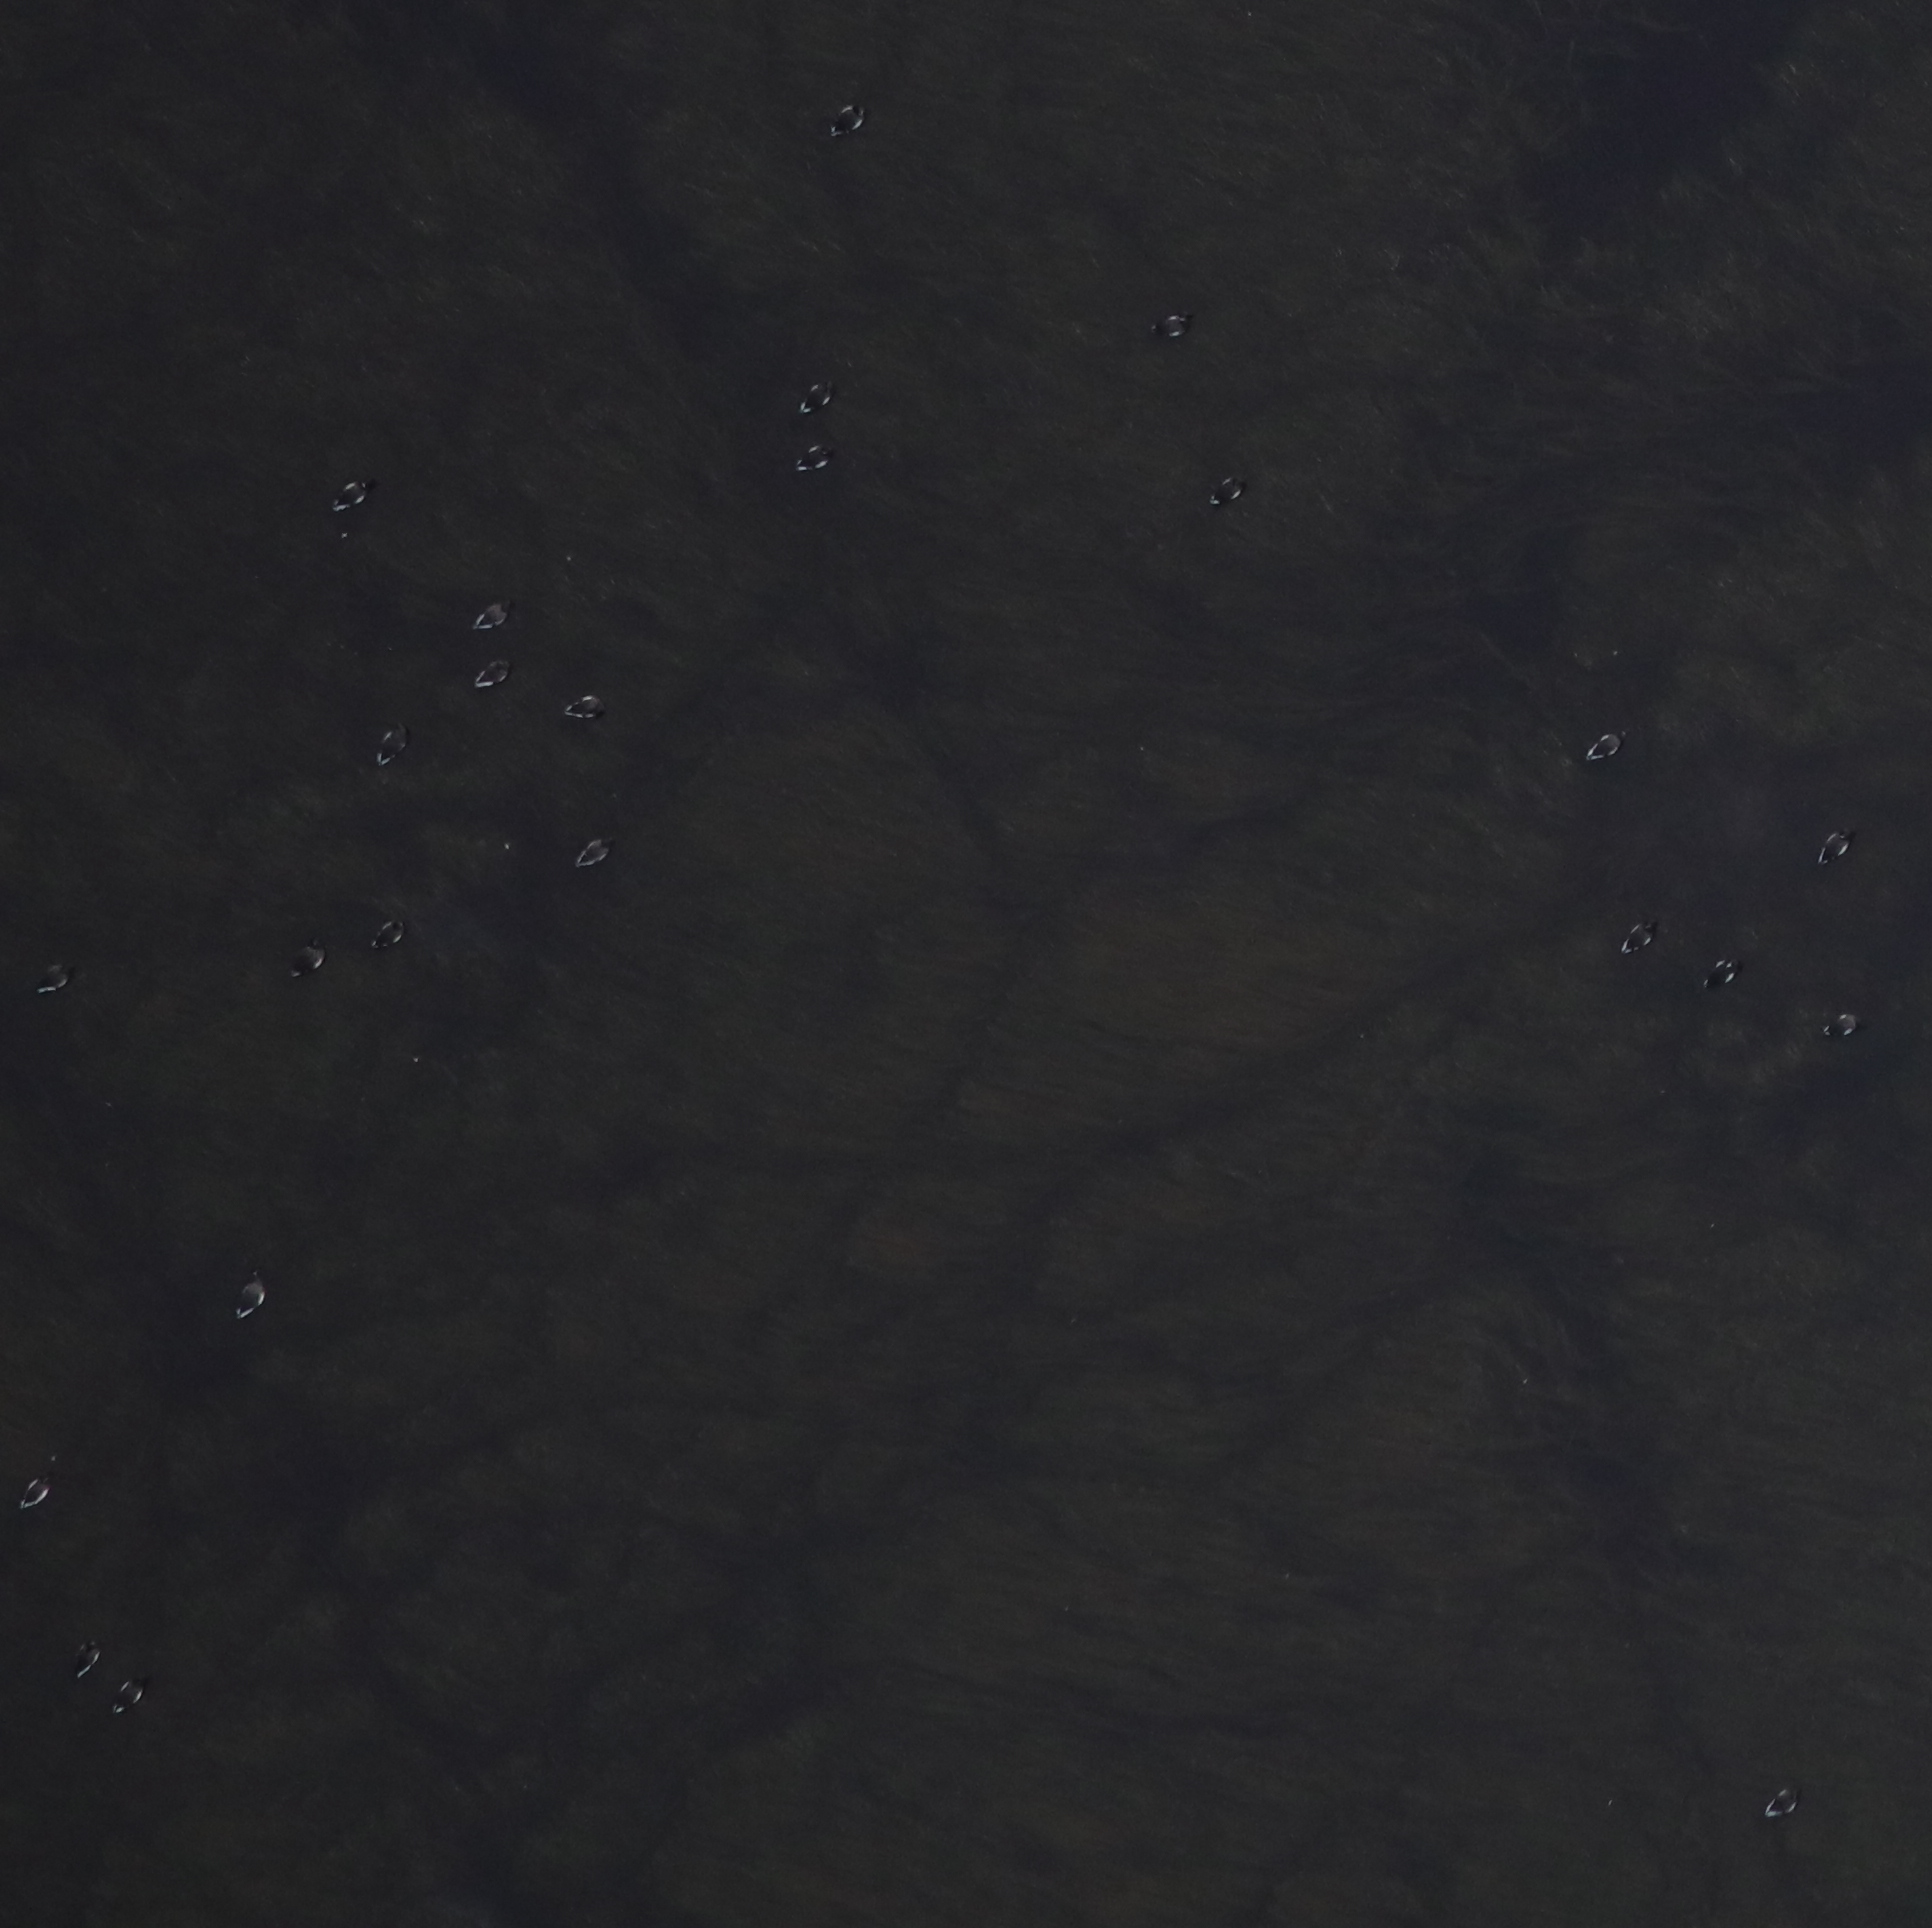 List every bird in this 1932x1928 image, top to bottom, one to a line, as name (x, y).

brant (847, 120)
brant (1170, 328)
brant (818, 397)
brant (817, 461)
brant (1229, 494)
brant (354, 496)
brant (494, 615)
brant (493, 673)
brant (586, 706)
brant (392, 745)
brant (1608, 746)
brant (1831, 847)
brant (593, 852)
brant (390, 934)
brant (1640, 937)
brant (305, 955)
brant (1722, 974)
brant (55, 980)
brant (1841, 1031)
brant (251, 1294)
brant (33, 1493)
brant (85, 1656)
brant (131, 1692)
brant (1781, 1802)